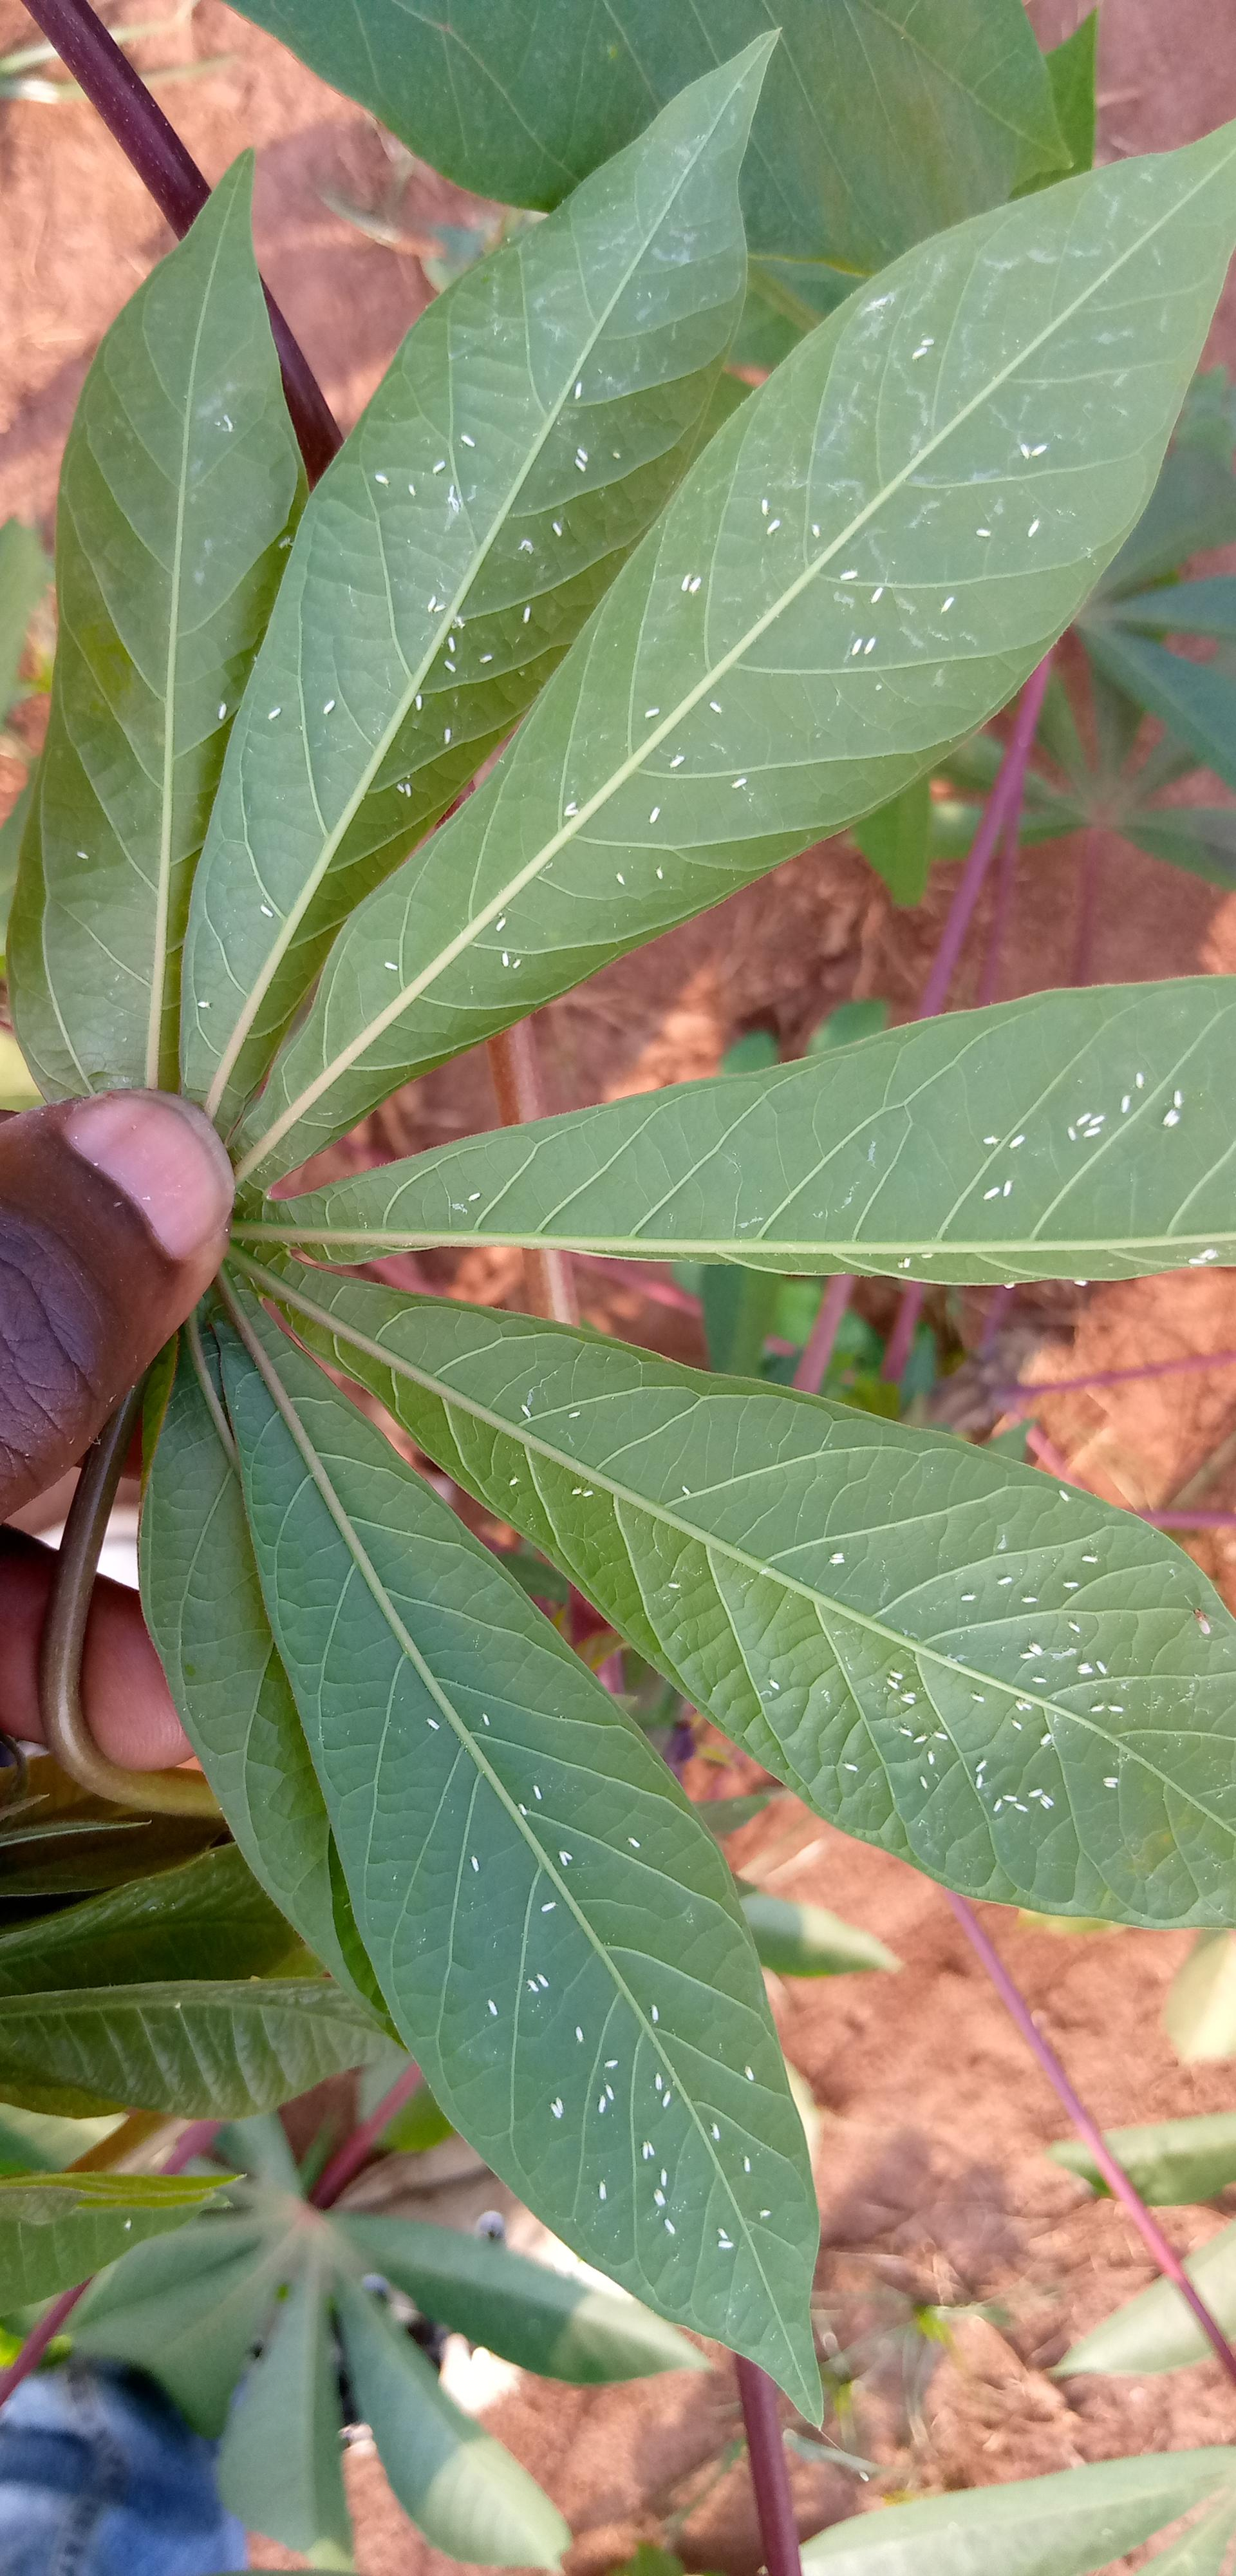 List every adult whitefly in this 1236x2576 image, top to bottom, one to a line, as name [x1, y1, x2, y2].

whitefly [918, 337, 939, 348]
whitefly [910, 346, 929, 361]
whitefly [574, 380, 583, 400]
whitefly [223, 412, 234, 435]
whitefly [460, 433, 478, 448]
whitefly [1031, 442, 1049, 459]
whitefly [1019, 442, 1031, 461]
whitefly [577, 447, 589, 464]
whitefly [611, 448, 621, 462]
whitefly [573, 458, 586, 474]
whitefly [432, 459, 446, 475]
whitefly [372, 473, 391, 487]
whitefly [407, 483, 418, 497]
whitefly [446, 484, 462, 515]
whitefly [760, 497, 769, 516]
whitefly [1025, 516, 1040, 541]
whitefly [766, 518, 783, 536]
whitefly [551, 520, 563, 538]
whitefly [808, 521, 823, 540]
whitefly [974, 524, 992, 541]
whitefly [277, 535, 293, 551]
whitefly [518, 538, 536, 556]
whitefly [838, 569, 861, 583]
whitefly [679, 571, 689, 594]
whitefly [688, 576, 704, 595]
whitefly [870, 584, 885, 606]
whitefly [426, 593, 435, 612]
whitefly [939, 596, 957, 614]
whitefly [434, 602, 446, 615]
whitefly [520, 605, 532, 626]
whitefly [447, 635, 456, 654]
whitefly [863, 635, 876, 656]
whitefly [850, 636, 864, 658]
whitefly [478, 654, 494, 666]
whitefly [442, 659, 458, 674]
whitefly [414, 694, 424, 713]
whitefly [321, 697, 336, 717]
whitefly [708, 700, 723, 715]
whitefly [217, 701, 227, 722]
whitefly [267, 706, 283, 721]
whitefly [642, 706, 661, 719]
whitefly [442, 725, 453, 747]
whitefly [667, 754, 687, 770]
whitefly [731, 775, 749, 791]
whitefly [404, 781, 415, 800]
whitefly [395, 783, 404, 795]
whitefly [563, 798, 580, 818]
whitefly [647, 804, 662, 826]
whitefly [75, 850, 91, 861]
whitefly [654, 865, 666, 881]
whitefly [613, 871, 625, 887]
whitefly [259, 902, 276, 919]
whitefly [494, 914, 507, 933]
whitefly [501, 949, 510, 971]
whitefly [512, 957, 524, 971]
whitefly [382, 961, 399, 972]
whitefly [196, 998, 213, 1010]
whitefly [1134, 1071, 1145, 1090]
whitefly [1172, 1088, 1183, 1110]
whitefly [1119, 1094, 1132, 1115]
whitefly [1162, 1108, 1181, 1130]
whitefly [1075, 1112, 1092, 1126]
whitefly [1087, 1113, 1105, 1126]
whitefly [1066, 1124, 1078, 1142]
whitefly [1082, 1126, 1102, 1139]
whitefly [982, 1133, 998, 1146]
whitefly [1009, 1133, 1025, 1151]
whitefly [1002, 1178, 1014, 1200]
whitefly [982, 1183, 1000, 1202]
whitefly [467, 1191, 482, 1203]
whitefly [1200, 1248, 1220, 1260]
whitefly [919, 1252, 934, 1260]
whitefly [897, 1254, 912, 1270]
whitefly [1187, 1256, 1208, 1266]
whitefly [1071, 1277, 1089, 1289]
whitefly [1002, 1281, 1017, 1291]
whitefly [520, 1403, 532, 1419]
whitefly [567, 1408, 582, 1421]
whitefly [507, 1474, 521, 1489]
whitefly [680, 1484, 692, 1497]
whitefly [571, 1486, 582, 1497]
whitefly [1058, 1488, 1071, 1505]
whitefly [582, 1489, 595, 1499]
whitefly [830, 1552, 845, 1558]
whitefly [1081, 1554, 1100, 1565]
whitefly [828, 1557, 847, 1566]
whitefly [995, 1575, 1014, 1587]
whitefly [1062, 1578, 1080, 1589]
whitefly [666, 1580, 683, 1591]
whitefly [958, 1591, 978, 1604]
whitefly [1020, 1593, 1038, 1605]
whitefly [1066, 1619, 1082, 1634]
whitefly [1027, 1640, 1045, 1656]
whitefly [1019, 1652, 1036, 1660]
whitefly [1095, 1658, 1109, 1675]
whitefly [1076, 1660, 1089, 1669]
whitefly [888, 1667, 904, 1680]
whitefly [1077, 1669, 1094, 1675]
whitefly [1030, 1673, 1047, 1685]
whitefly [767, 1676, 781, 1692]
whitefly [885, 1678, 900, 1691]
whitefly [900, 1690, 917, 1707]
whitefly [970, 1691, 985, 1705]
whitefly [1012, 1698, 1035, 1712]
whitefly [1088, 1702, 1106, 1714]
whitefly [1107, 1704, 1125, 1714]
whitefly [481, 1710, 491, 1727]
whitefly [425, 1716, 440, 1731]
whitefly [1010, 1717, 1022, 1732]
whitefly [897, 1726, 913, 1737]
whitefly [934, 1730, 949, 1741]
whitefly [1038, 1730, 1055, 1747]
whitefly [912, 1734, 928, 1744]
whitefly [926, 1749, 938, 1766]
whitefly [975, 1758, 988, 1772]
whitefly [841, 1761, 860, 1773]
whitefly [975, 1773, 984, 1790]
whitefly [917, 1774, 930, 1791]
whitefly [1101, 1774, 1119, 1783]
whitefly [532, 1782, 547, 1801]
whitefly [1103, 1782, 1118, 1789]
whitefly [1027, 1786, 1044, 1798]
whitefly [1001, 1793, 1018, 1802]
whitefly [1039, 1795, 1057, 1811]
whitefly [991, 1797, 1002, 1812]
whitefly [517, 1801, 528, 1817]
whitefly [1013, 1802, 1029, 1814]
whitefly [627, 1836, 643, 1850]
whitefly [556, 1849, 574, 1867]
whitefly [469, 1854, 480, 1874]
whitefly [539, 1900, 558, 1913]
whitefly [536, 1971, 550, 1988]
whitefly [526, 1978, 539, 1994]
whitefly [485, 1997, 499, 2016]
whitefly [172, 1999, 185, 2011]
whitefly [648, 2003, 663, 2022]
whitefly [573, 2023, 586, 2044]
whitefly [603, 2058, 621, 2069]
whitefly [744, 2063, 756, 2083]
whitefly [653, 2069, 664, 2091]
whitefly [604, 2082, 618, 2101]
whitefly [660, 2087, 672, 2110]
whitefly [597, 2094, 607, 2115]
whitefly [548, 2094, 565, 2119]
whitefly [709, 2120, 722, 2141]
whitefly [641, 2137, 648, 2160]
whitefly [647, 2138, 657, 2157]
whitefly [741, 2154, 754, 2173]
whitefly [659, 2166, 670, 2187]
whitefly [597, 2179, 608, 2201]
whitefly [651, 2187, 667, 2208]
whitefly [758, 2209, 774, 2219]
whitefly [664, 2216, 675, 2235]
whitefly [122, 2218, 135, 2232]
whitefly [715, 2226, 731, 2240]
whitefly [716, 2239, 736, 2251]